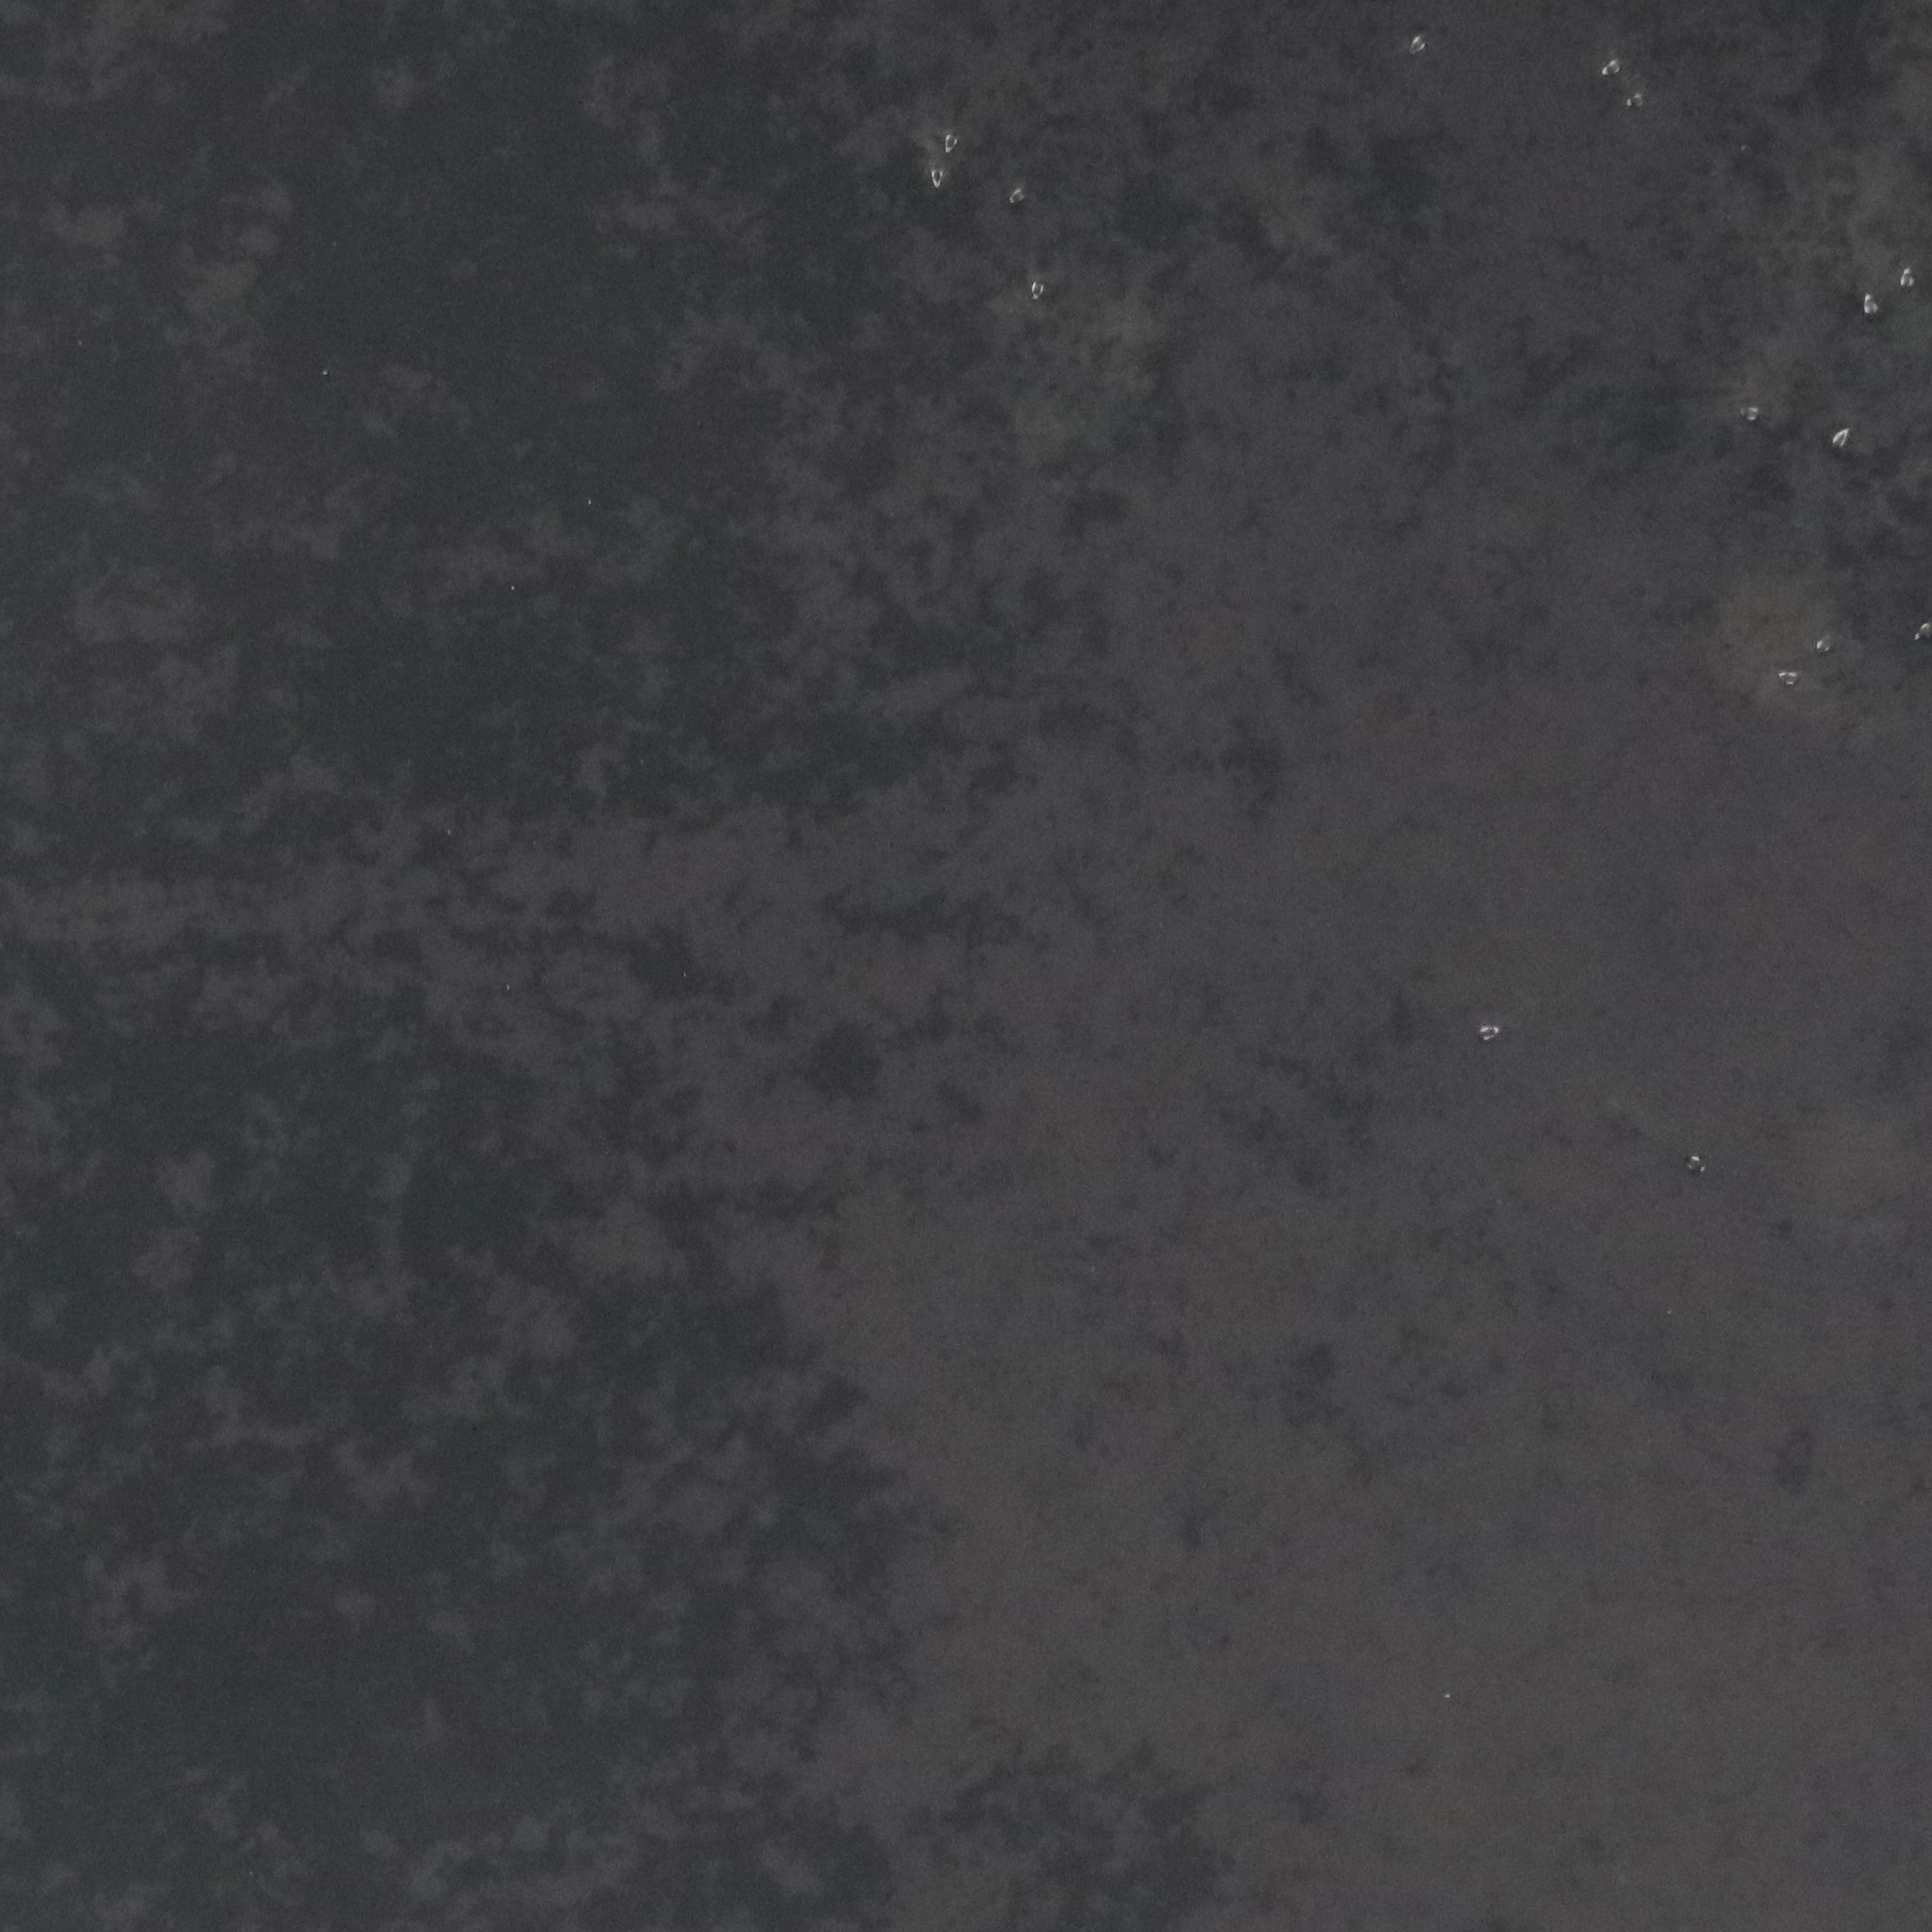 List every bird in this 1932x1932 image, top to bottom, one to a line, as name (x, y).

brant (1419, 45)
brant (1612, 69)
brant (1630, 98)
brant (951, 141)
brant (937, 176)
brant (1018, 197)
brant (1907, 279)
brant (1037, 290)
brant (1871, 307)
brant (1750, 414)
brant (1835, 437)
brant (1926, 630)
brant (1823, 645)
brant (1790, 679)
brant (1489, 1032)
brant (1694, 1164)